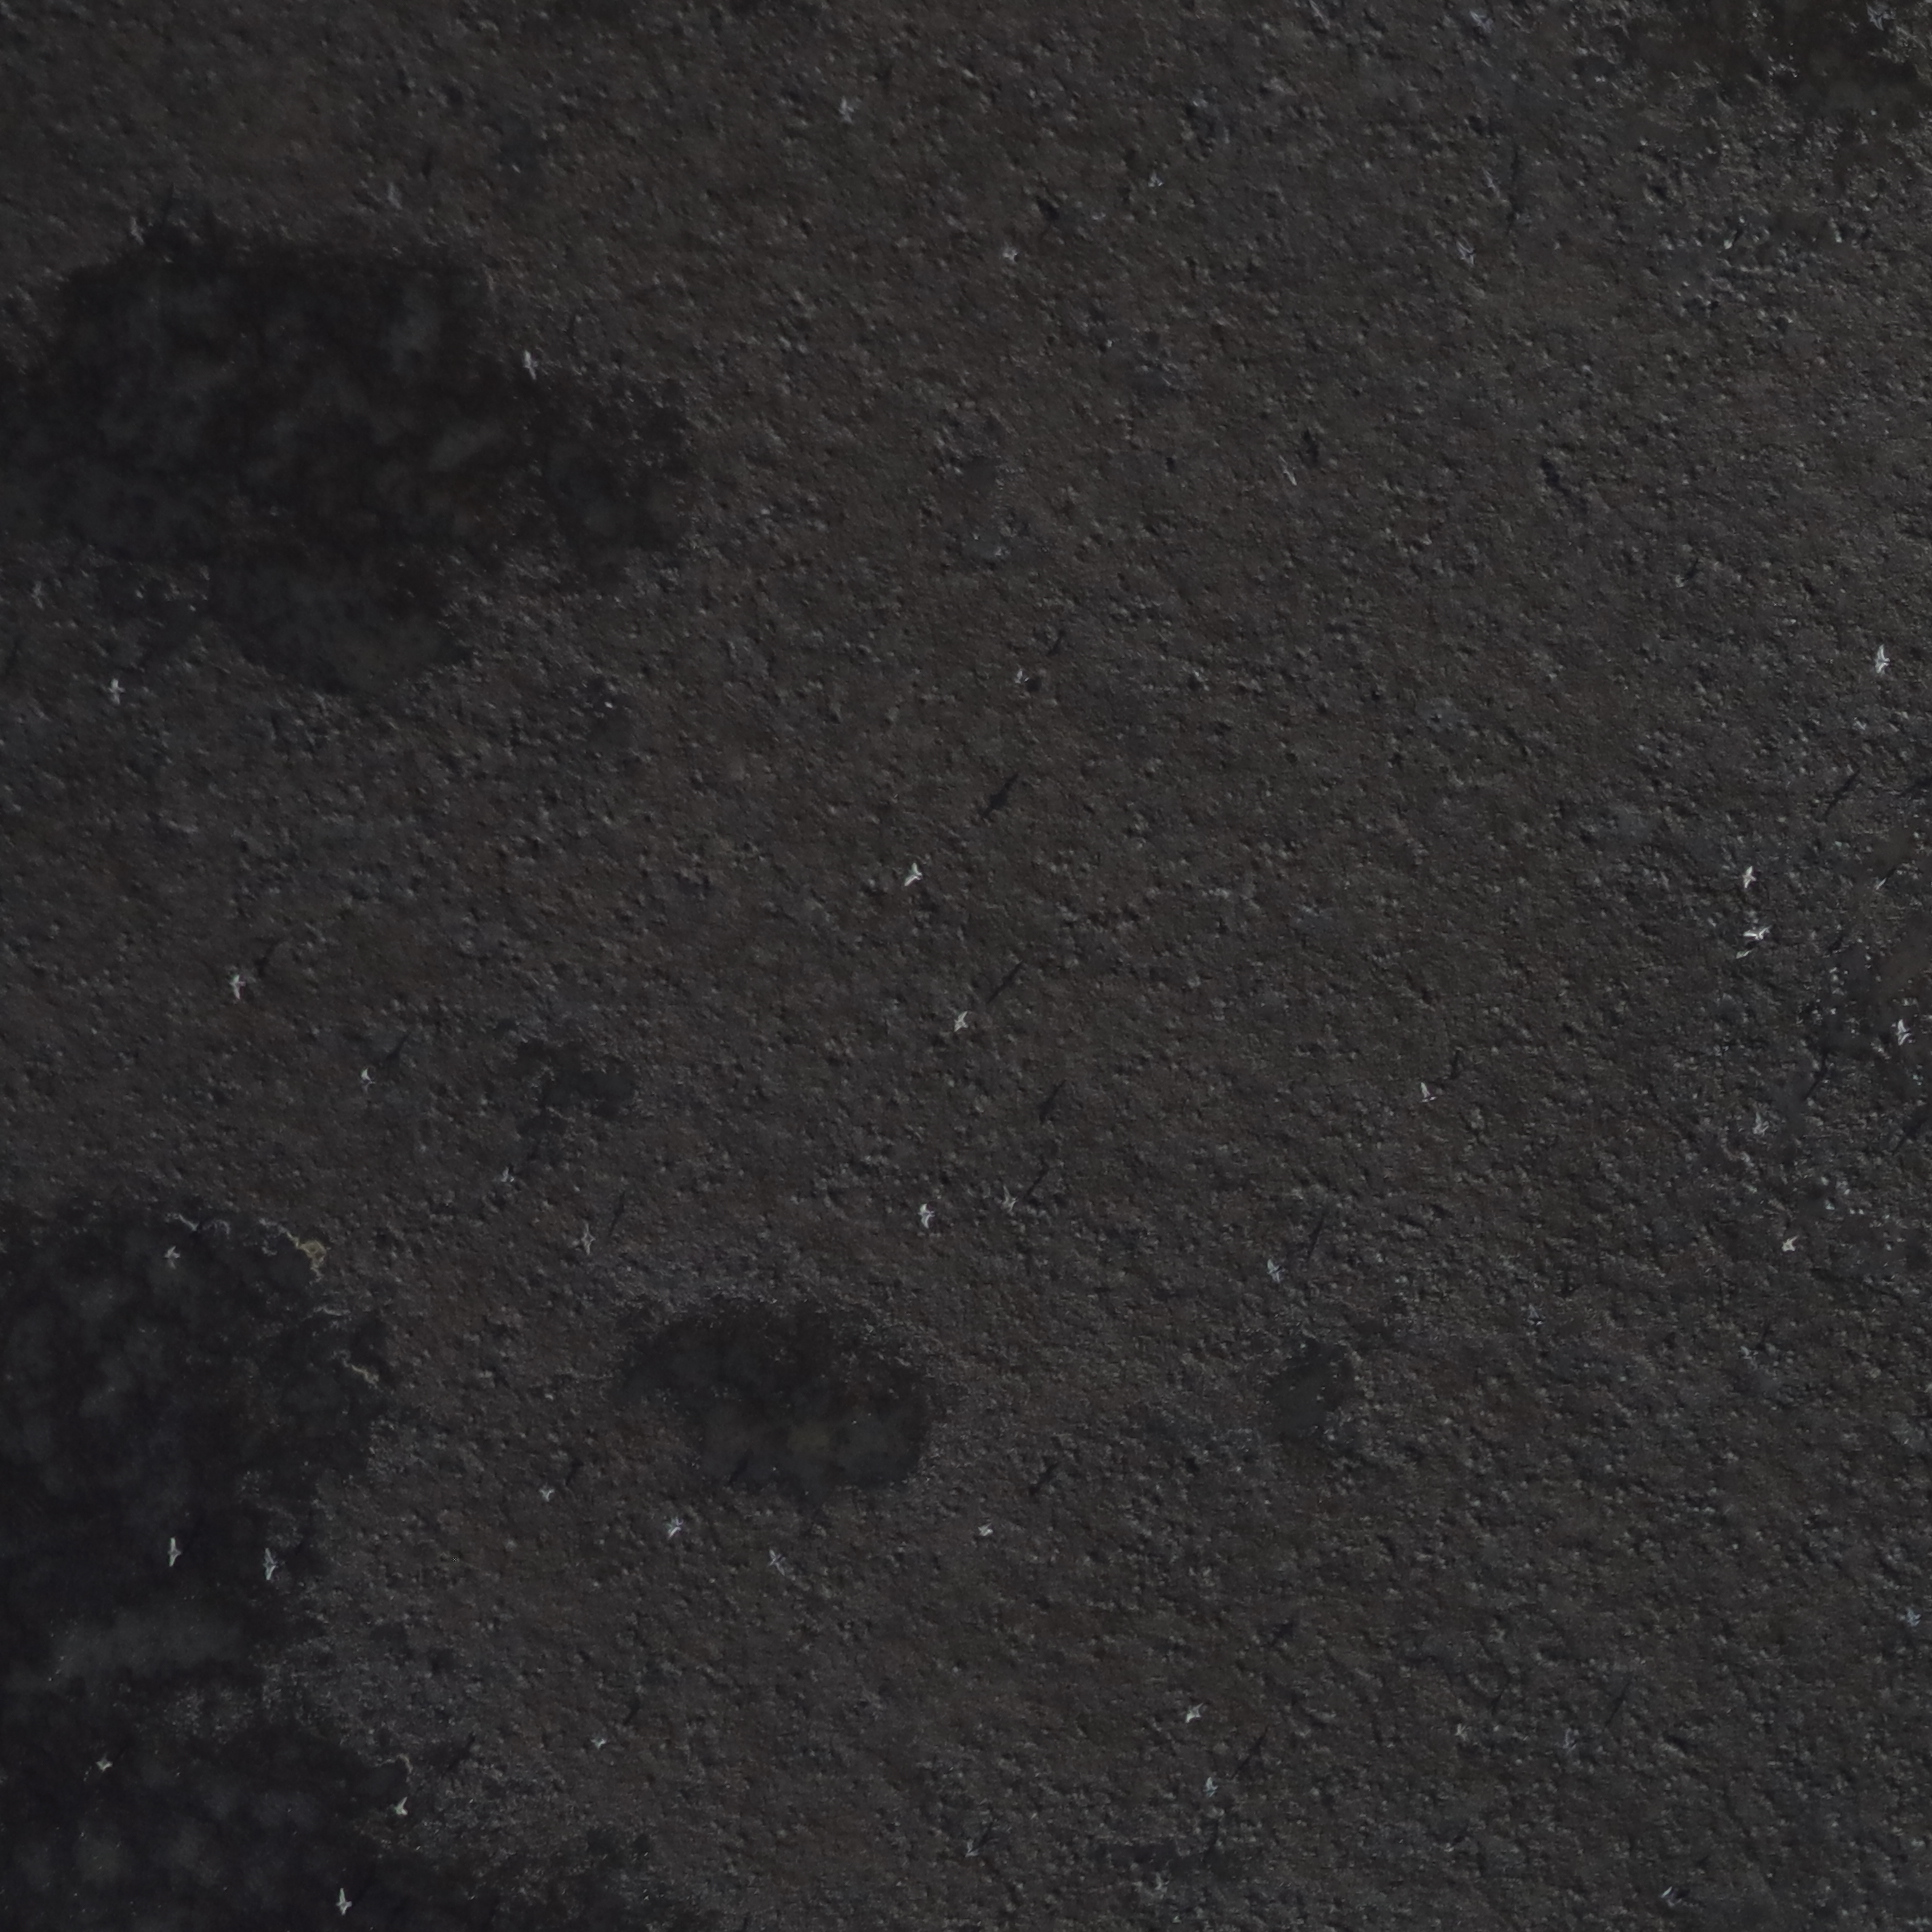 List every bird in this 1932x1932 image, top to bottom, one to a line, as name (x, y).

other bird (531, 367)
other bird (1886, 650)
other bird (1020, 674)
other bird (115, 692)
other bird (910, 876)
other bird (1751, 879)
other bird (1751, 932)
other bird (240, 986)
other bird (965, 1021)
other bird (1899, 1034)
other bird (364, 1083)
other bird (1424, 1098)
other bird (1763, 1130)
other bird (510, 1180)
other bird (925, 1216)
other bird (588, 1236)
other bird (1793, 1248)
other bird (169, 1255)
other bird (1278, 1270)
other bird (551, 1488)
other bird (983, 1524)
other bird (670, 1526)
other bird (173, 1547)
other bird (272, 1565)
other bird (1915, 1616)
other bird (1192, 1710)
other bird (600, 1744)
other bird (105, 1760)
other bird (1211, 1783)
other bird (403, 1805)
other bird (1676, 1895)
other bird (346, 1905)